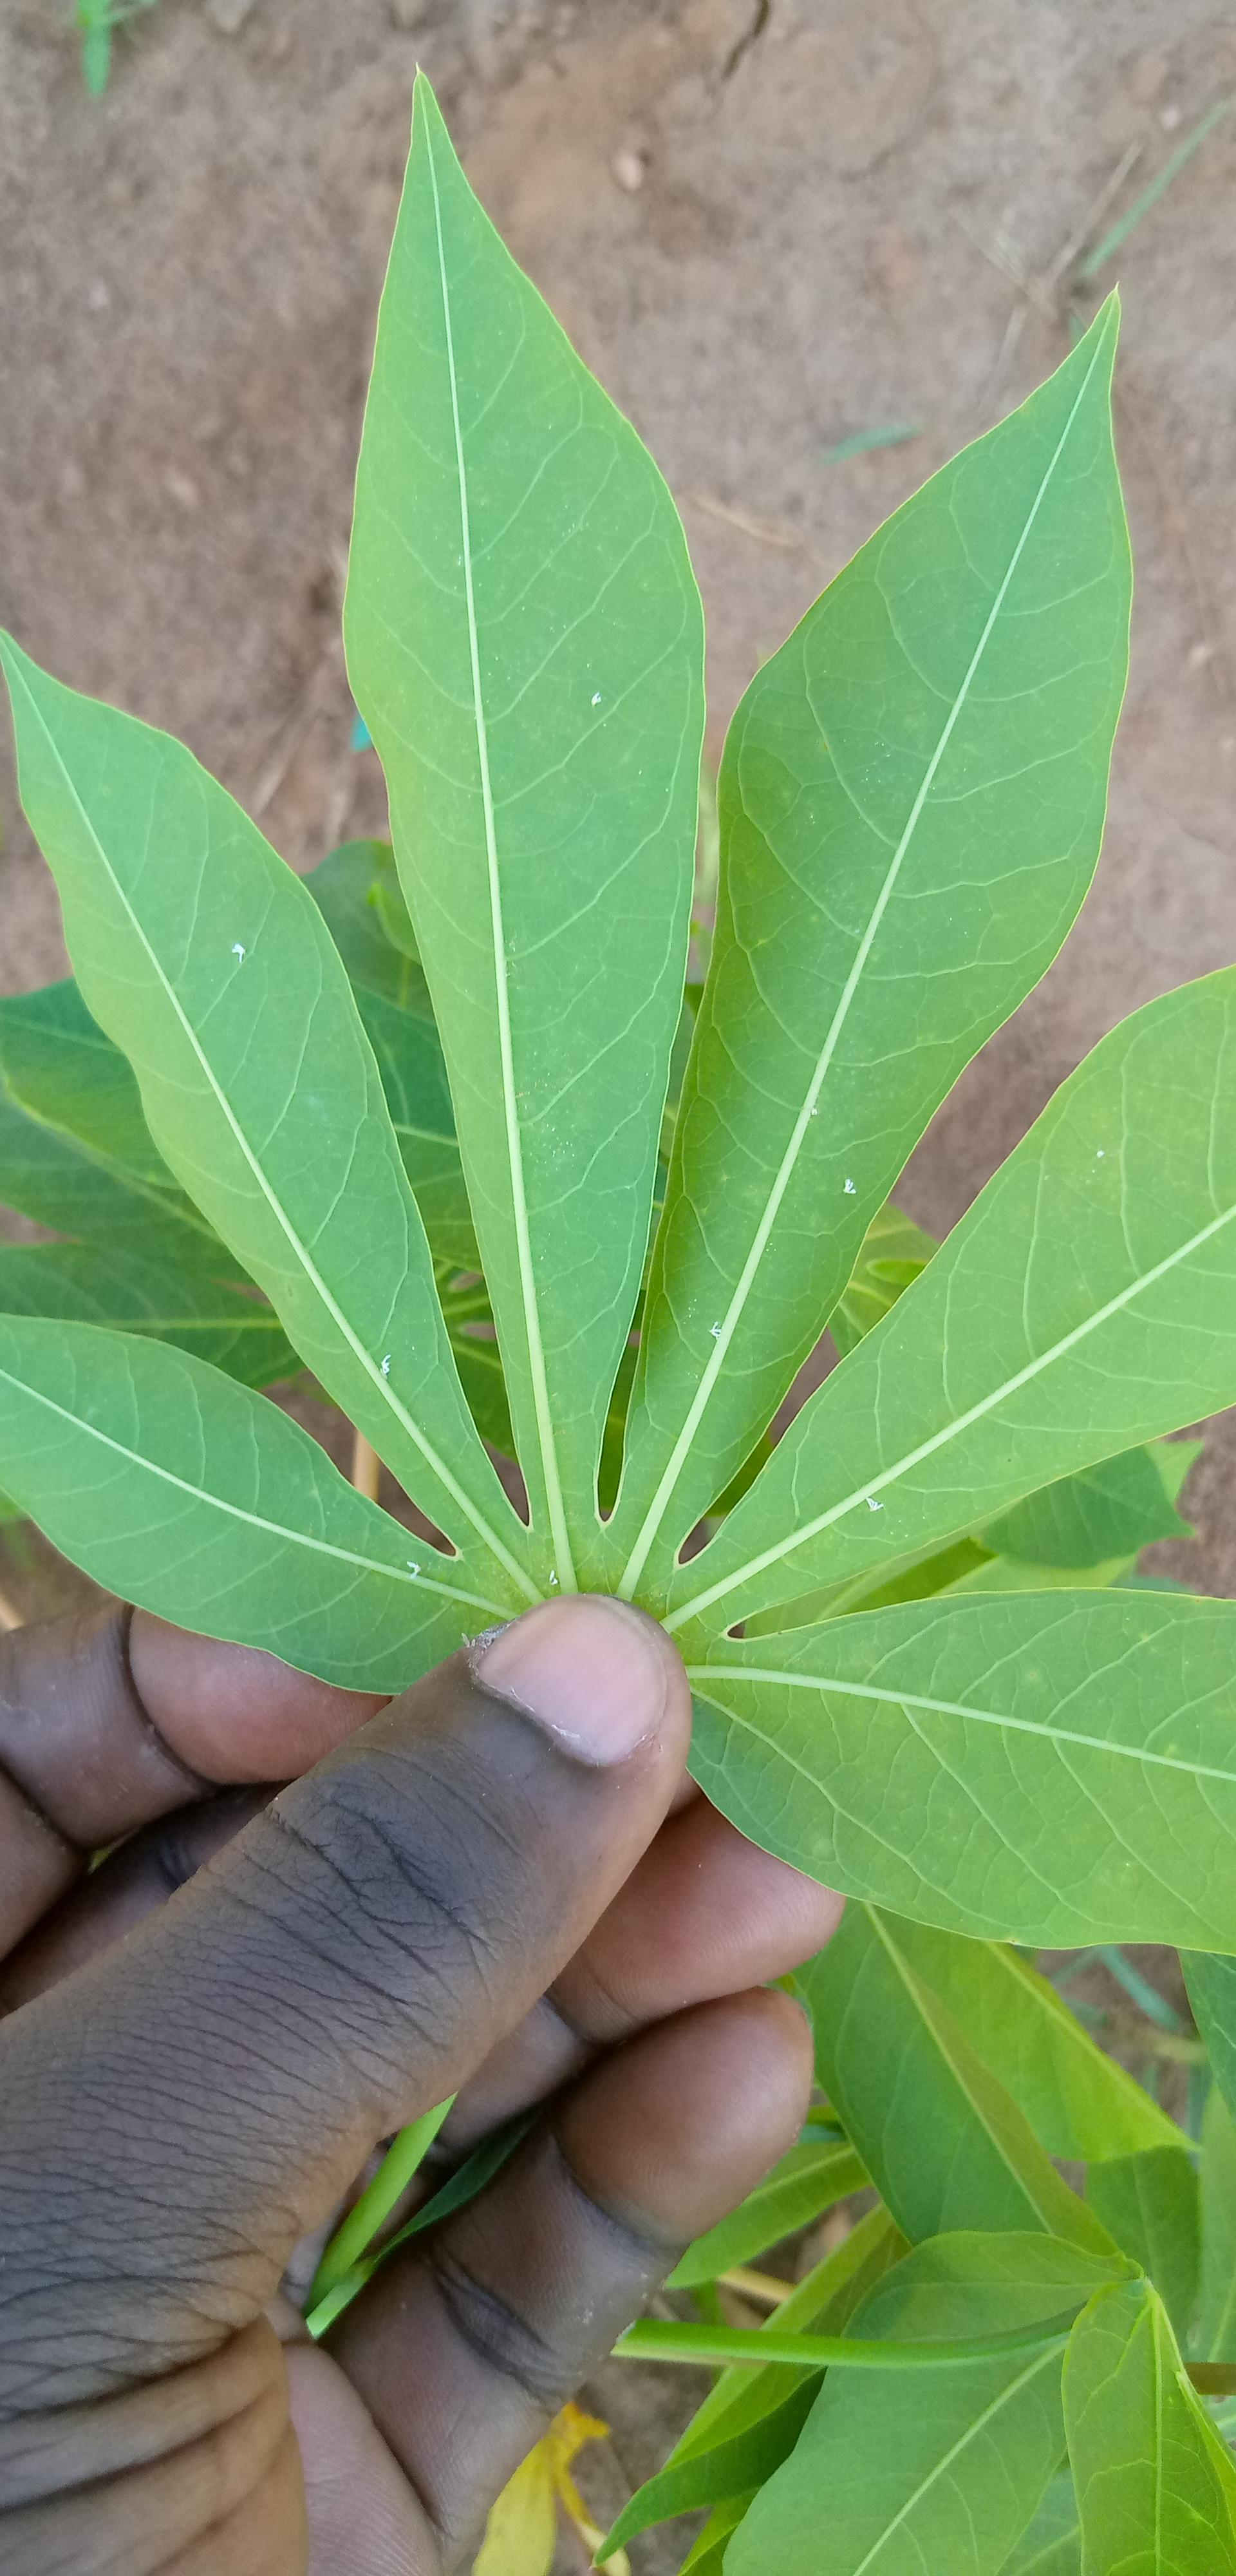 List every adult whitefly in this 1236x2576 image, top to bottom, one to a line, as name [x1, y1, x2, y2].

whitefly [590, 690, 603, 710]
whitefly [229, 940, 248, 964]
whitefly [841, 1177, 859, 1197]
whitefly [709, 1316, 724, 1343]
whitefly [379, 1352, 393, 1377]
whitefly [866, 1495, 886, 1513]
whitefly [404, 1558, 426, 1580]
whitefly [548, 1567, 561, 1587]